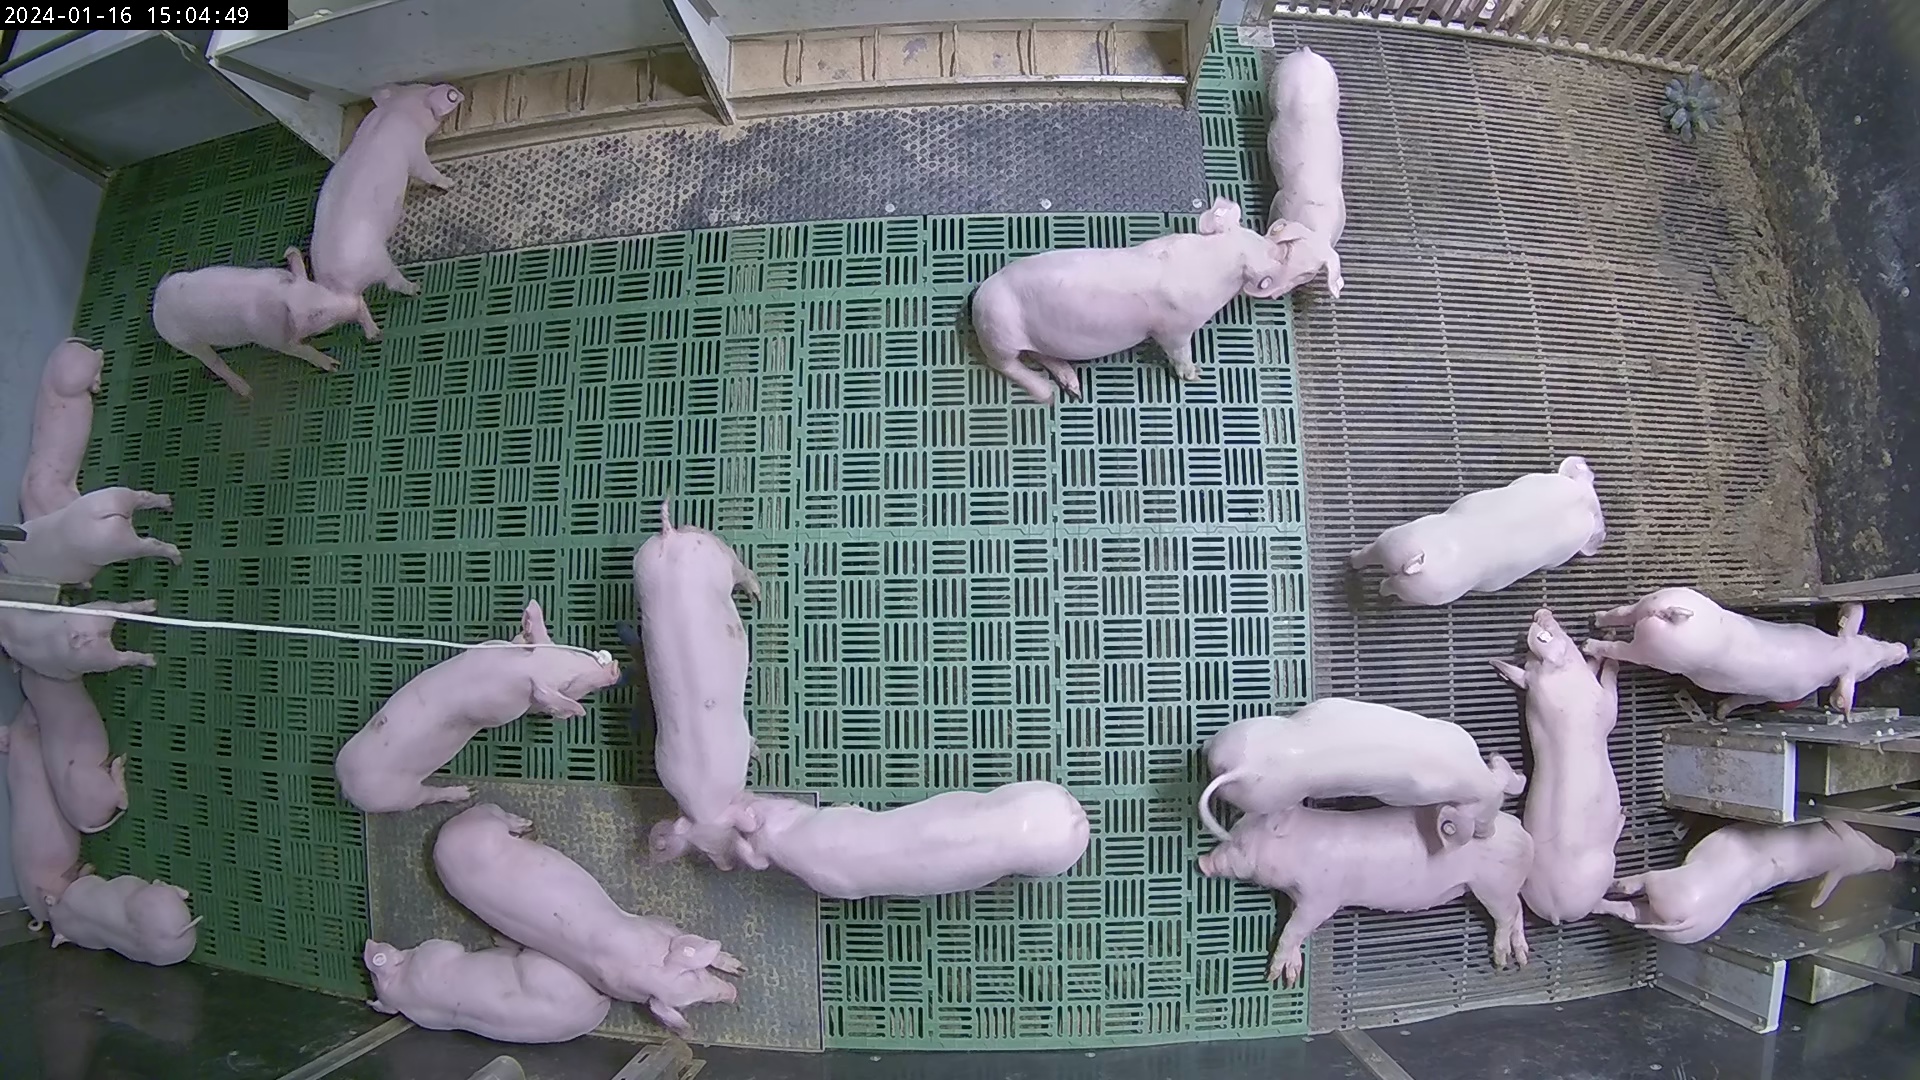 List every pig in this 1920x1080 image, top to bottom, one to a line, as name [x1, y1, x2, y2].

pig [1370, 0, 1509, 27]
pig [1263, 43, 1348, 303]
pig [308, 82, 465, 343]
pig [970, 195, 1289, 404]
pig [149, 247, 364, 400]
pig [20, 333, 107, 524]
pig [1350, 455, 1607, 609]
pig [3, 485, 181, 592]
pig [634, 492, 760, 874]
pig [1579, 585, 1909, 723]
pig [0, 596, 158, 678]
pig [335, 597, 621, 813]
pig [1487, 608, 1627, 928]
pig [6, 658, 133, 837]
pig [0, 700, 95, 930]
pig [1195, 700, 1527, 853]
pig [731, 780, 1093, 903]
pig [431, 802, 744, 1034]
pig [1195, 802, 1538, 984]
pig [1590, 814, 1895, 944]
pig [34, 874, 200, 968]
pig [362, 930, 612, 1043]